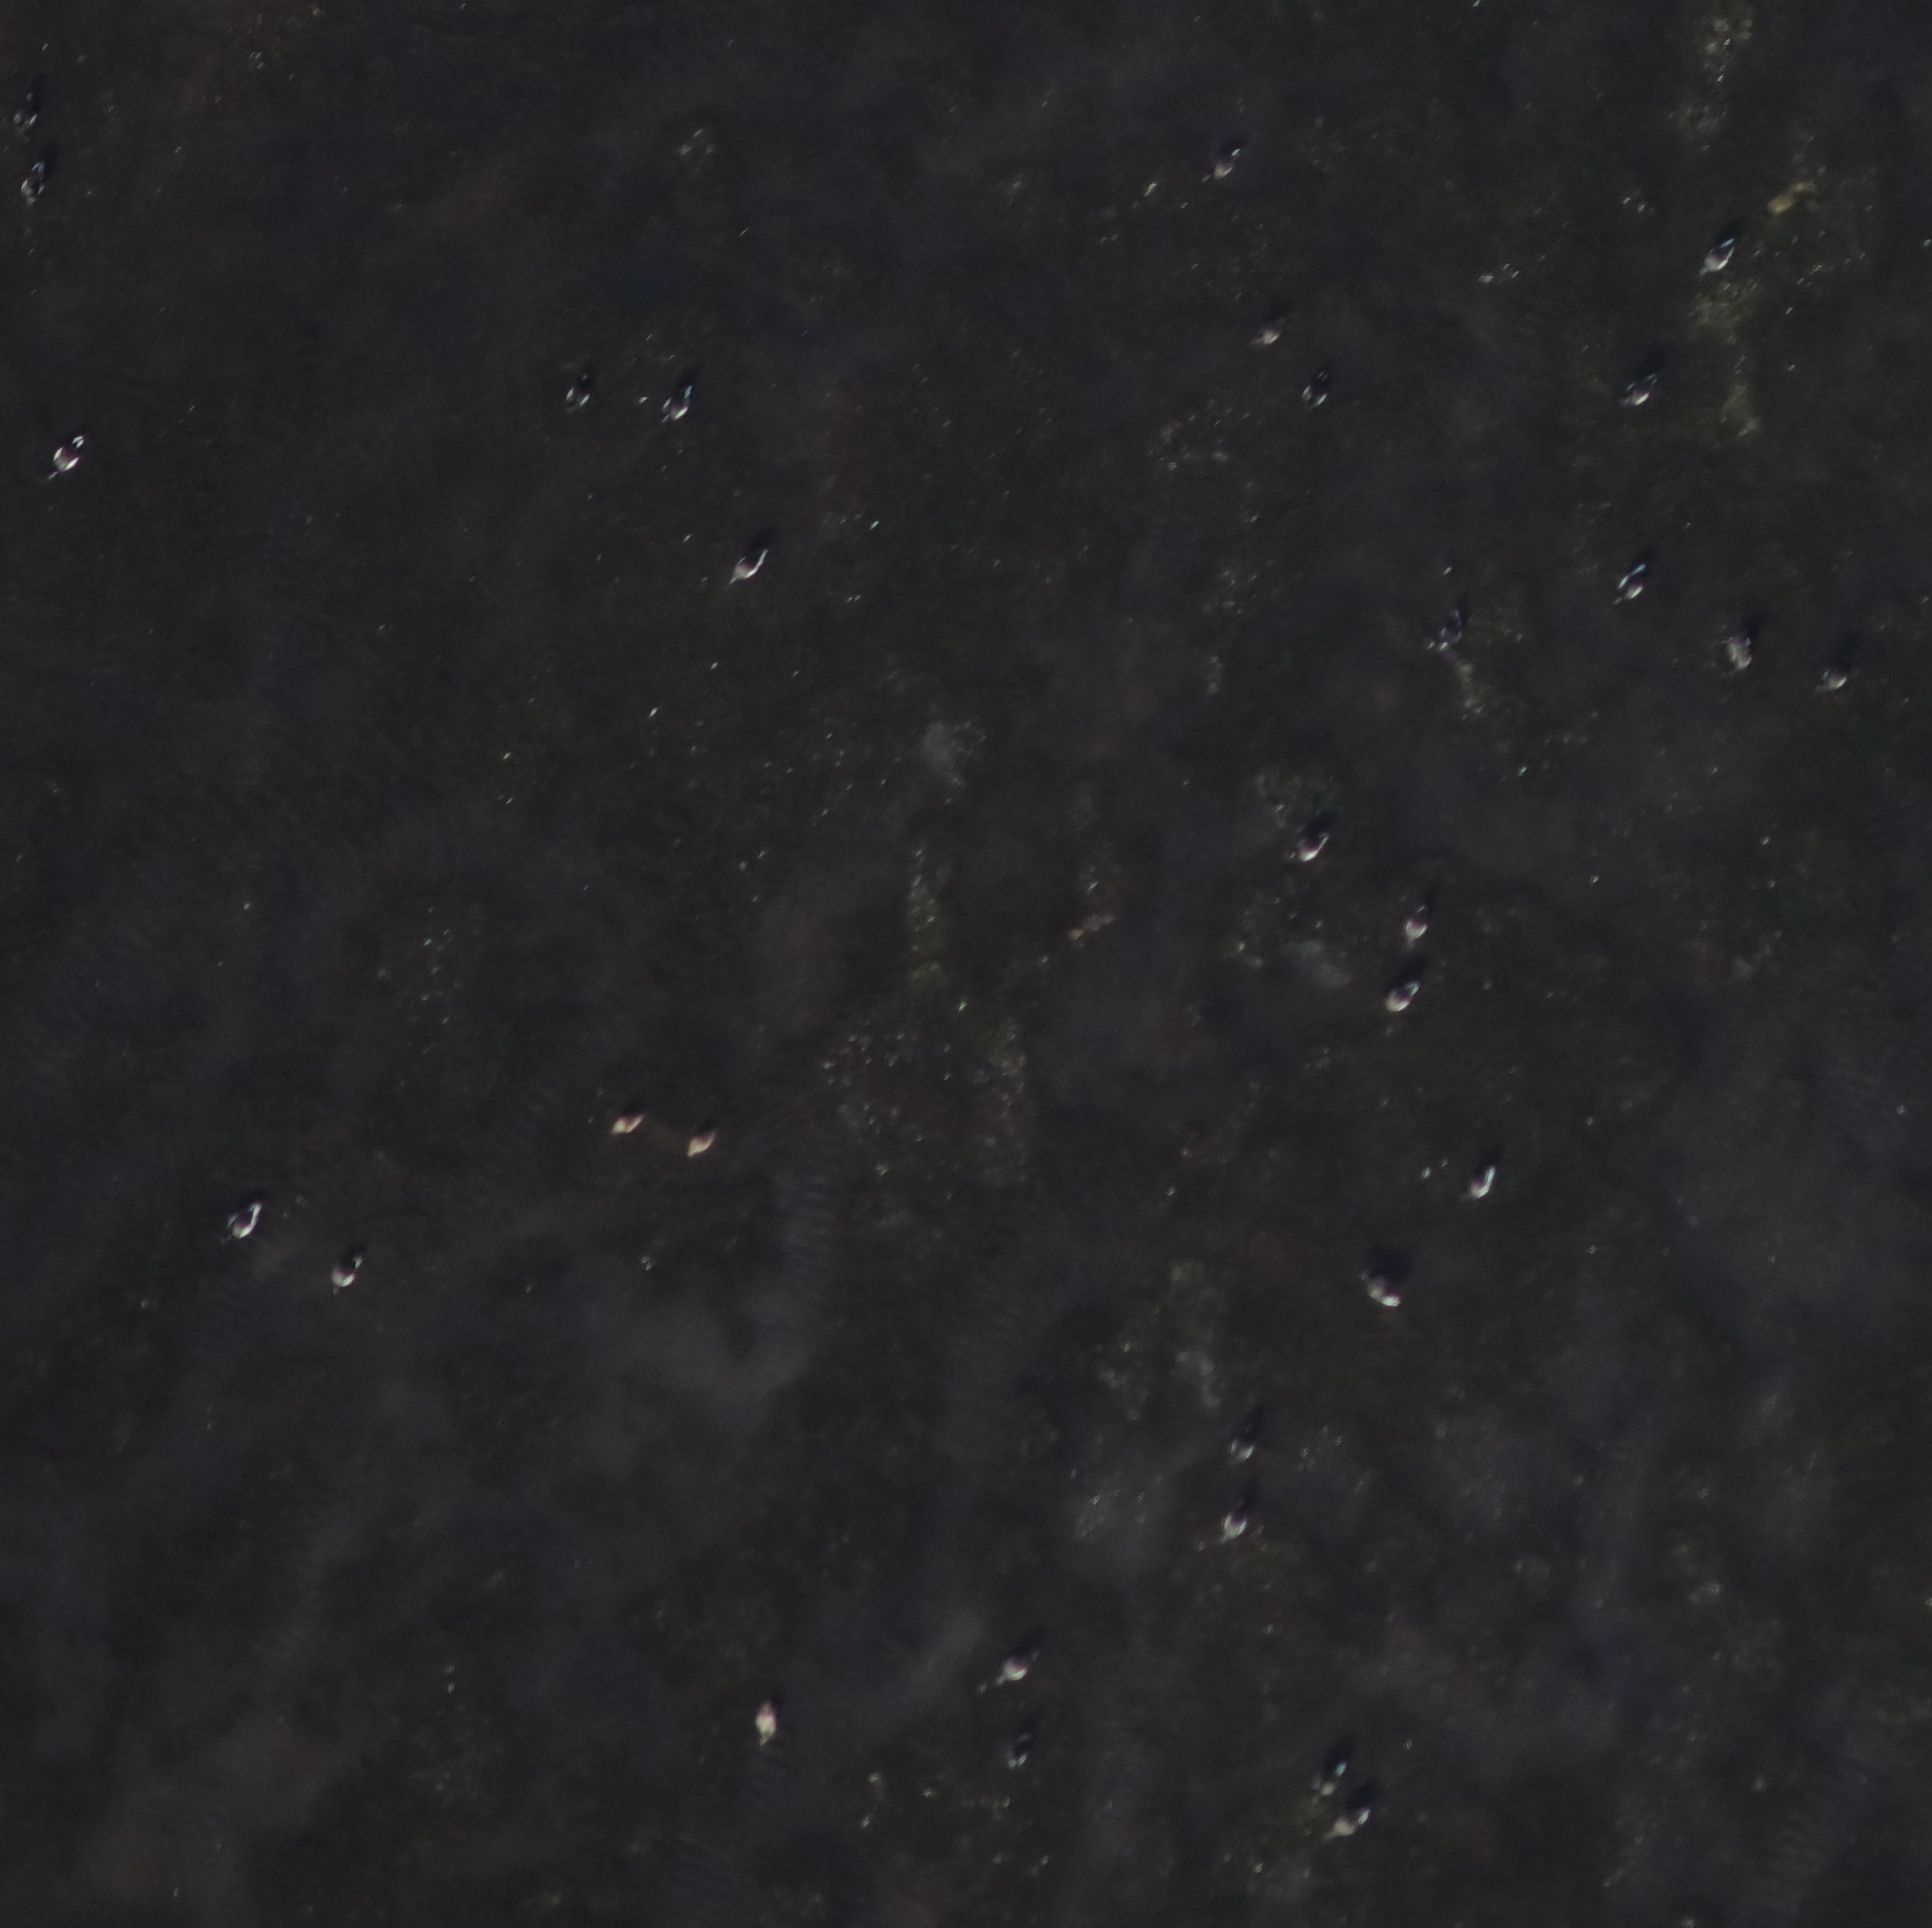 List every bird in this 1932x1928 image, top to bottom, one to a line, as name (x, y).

brant (29, 110)
brant (1226, 167)
brant (37, 183)
brant (1717, 256)
brant (1273, 338)
brant (1637, 390)
brant (577, 396)
brant (1314, 396)
brant (683, 405)
brant (68, 457)
brant (755, 563)
brant (1631, 584)
brant (1450, 631)
brant (1728, 659)
brant (1844, 688)
brant (1310, 847)
brant (1415, 925)
brant (1401, 995)
other bird (628, 1121)
other bird (701, 1140)
brant (1490, 1181)
brant (244, 1220)
brant (352, 1271)
brant (1379, 1287)
brant (1238, 1452)
brant (1238, 1535)
brant (1020, 1661)
brant (766, 1728)
brant (1021, 1755)
brant (1332, 1776)
brant (1353, 1827)